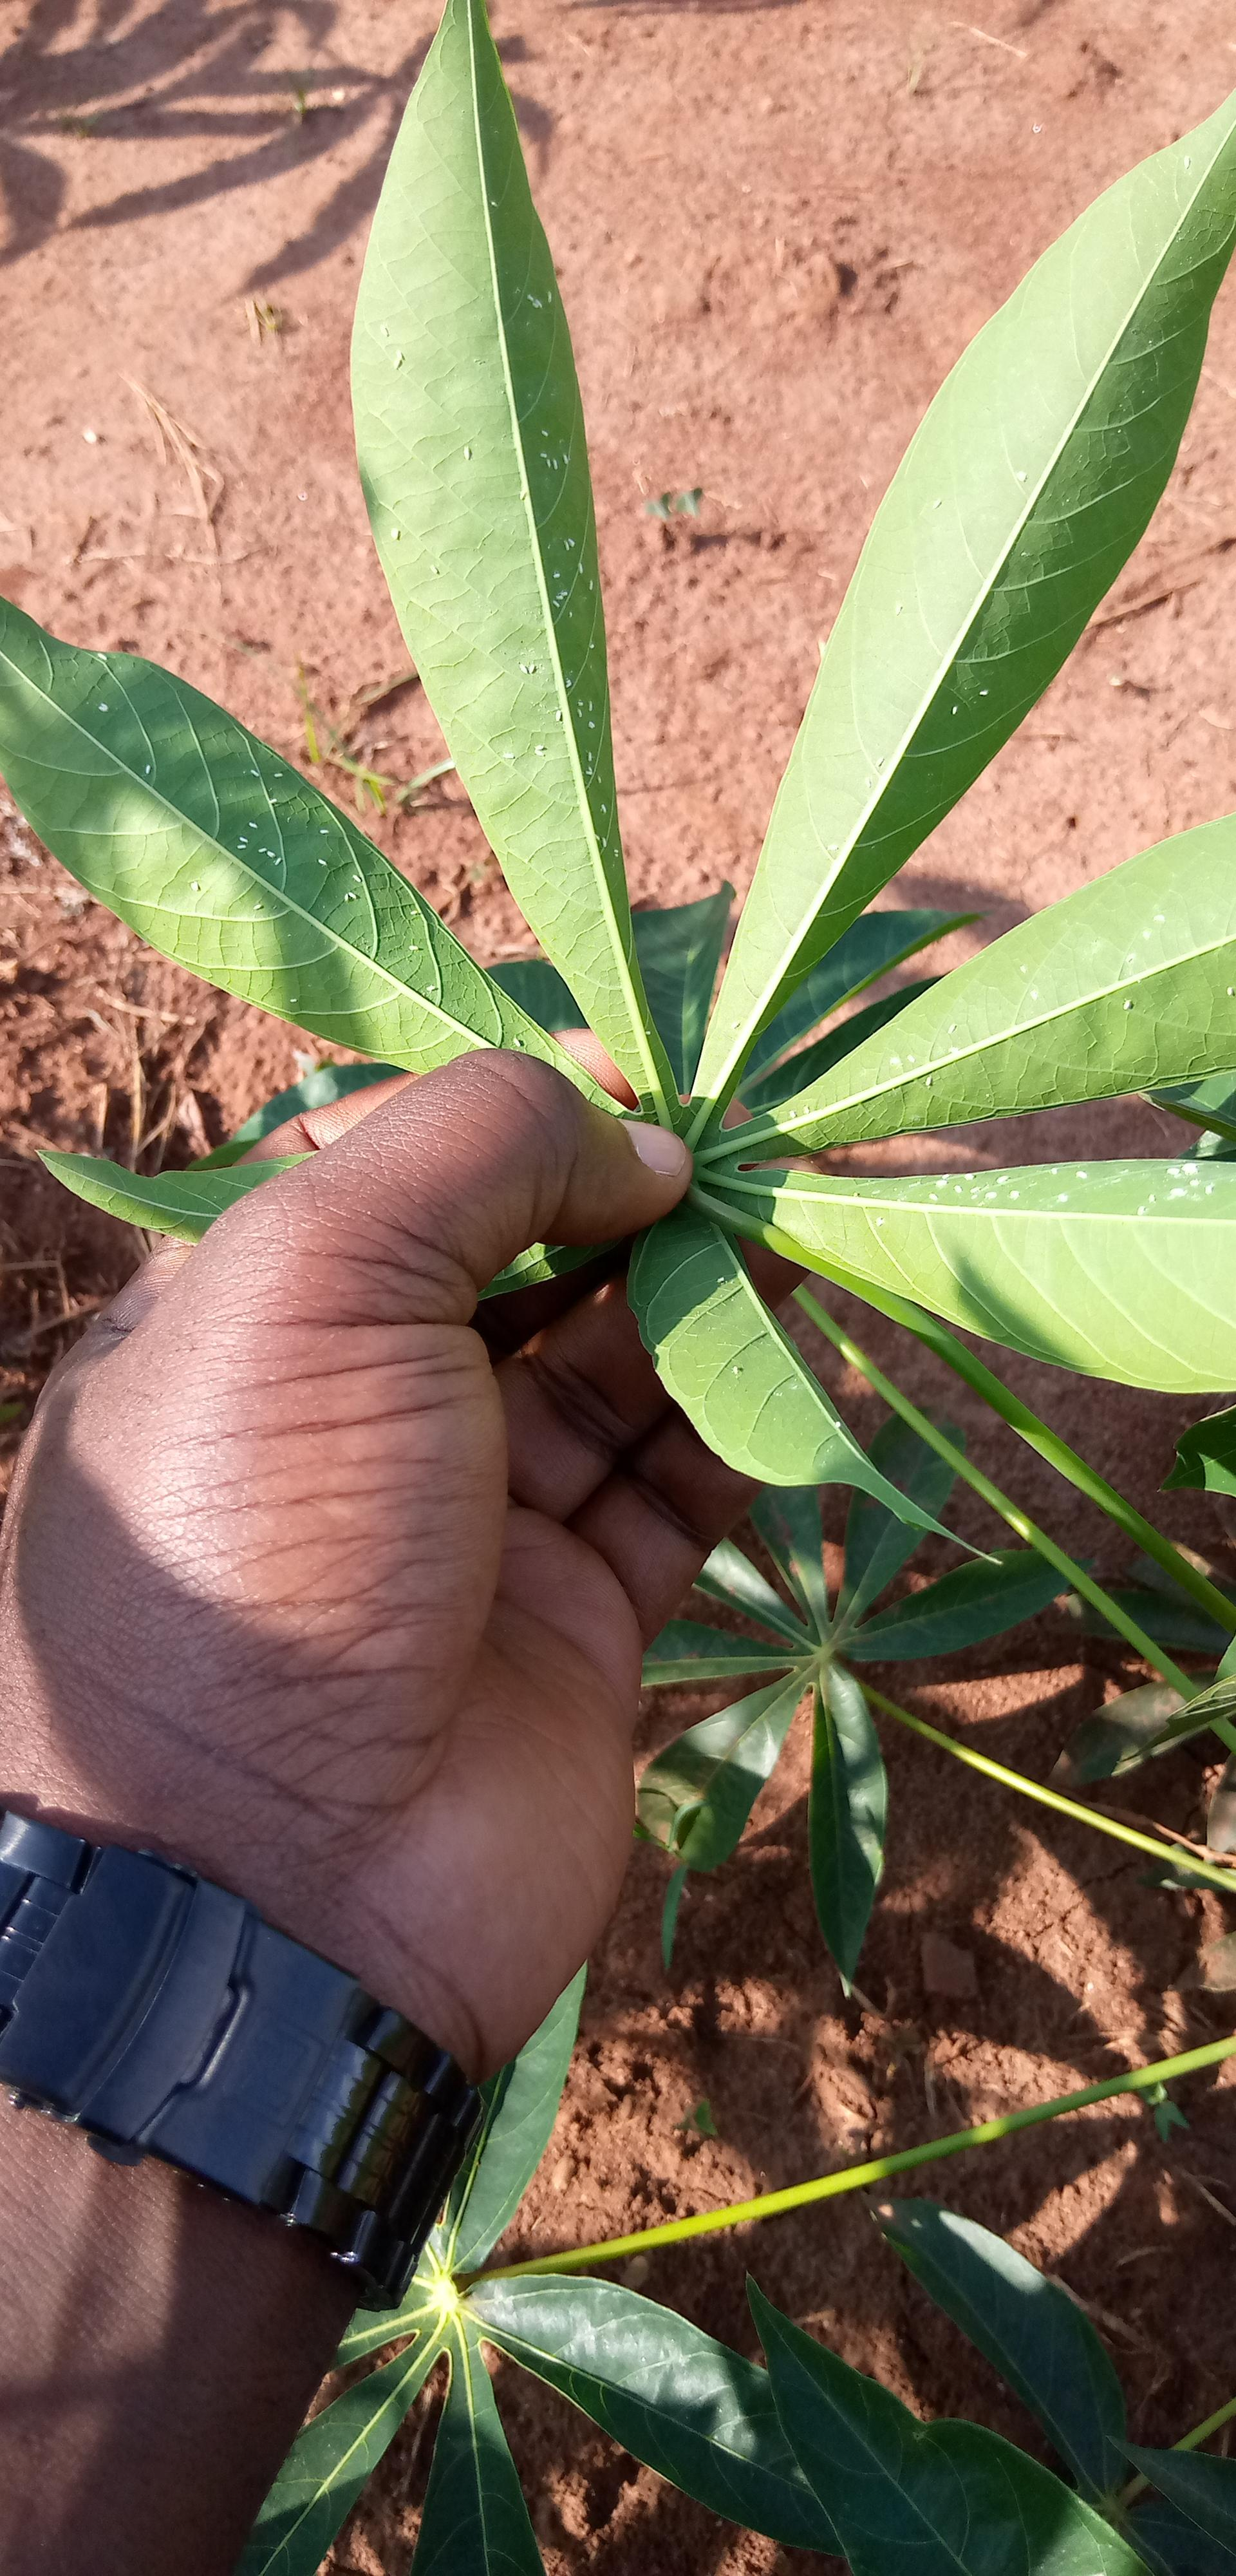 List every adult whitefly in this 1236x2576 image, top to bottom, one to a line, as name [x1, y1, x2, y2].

whitefly [1182, 152, 1193, 171]
whitefly [489, 200, 500, 209]
whitefly [545, 289, 556, 305]
whitefly [525, 294, 535, 303]
whitefly [536, 298, 544, 311]
whitefly [532, 301, 539, 311]
whitefly [378, 321, 391, 338]
whitefly [395, 346, 404, 359]
whitefly [393, 357, 400, 370]
whitefly [539, 428, 551, 439]
whitefly [460, 442, 473, 462]
whitefly [539, 452, 550, 459]
whitefly [561, 452, 572, 466]
whitefly [551, 457, 559, 473]
whitefly [545, 458, 553, 470]
whitefly [1016, 472, 1029, 478]
whitefly [1015, 474, 1025, 484]
whitefly [517, 488, 530, 504]
whitefly [930, 497, 943, 511]
whitefly [389, 527, 394, 540]
whitefly [394, 527, 400, 541]
whitefly [566, 536, 578, 548]
whitefly [564, 538, 572, 553]
whitefly [576, 560, 585, 575]
whitefly [427, 563, 441, 575]
whitefly [551, 572, 561, 581]
whitefly [587, 578, 595, 593]
whitefly [559, 591, 569, 598]
whitefly [555, 595, 565, 601]
whitefly [550, 600, 562, 609]
whitefly [894, 601, 904, 617]
whitefly [587, 642, 597, 652]
whitefly [96, 651, 111, 663]
whitefly [518, 662, 528, 676]
whitefly [527, 663, 539, 675]
whitefly [565, 678, 572, 684]
whitefly [565, 682, 573, 690]
whitefly [977, 689, 991, 699]
whitefly [588, 699, 594, 714]
whitefly [575, 701, 587, 708]
whitefly [100, 703, 109, 710]
whitefly [950, 703, 959, 717]
whitefly [98, 706, 109, 713]
whitefly [574, 707, 584, 719]
whitefly [553, 708, 563, 724]
whitefly [586, 719, 597, 730]
whitefly [533, 743, 547, 752]
whitefly [532, 750, 546, 758]
whitefly [586, 750, 595, 762]
whitefly [500, 752, 518, 761]
whitefly [873, 754, 886, 768]
whitefly [144, 764, 155, 776]
whitefly [248, 768, 261, 779]
whitefly [584, 770, 594, 777]
whitefly [272, 771, 285, 779]
whitefly [596, 773, 606, 787]
whitefly [864, 774, 873, 791]
whitefly [268, 795, 280, 808]
whitefly [599, 802, 612, 815]
whitefly [247, 820, 260, 831]
whitefly [318, 828, 332, 836]
whitefly [238, 835, 250, 844]
whitefly [601, 835, 610, 849]
whitefly [826, 842, 840, 853]
whitefly [236, 844, 248, 851]
whitefly [256, 845, 268, 854]
whitefly [274, 855, 283, 867]
whitefly [316, 857, 332, 869]
whitefly [351, 873, 362, 884]
whitefly [194, 881, 201, 893]
whitefly [189, 882, 195, 892]
whitefly [347, 891, 359, 900]
whitefly [344, 892, 350, 904]
whitefly [252, 901, 263, 912]
whitefly [407, 908, 420, 916]
whitefly [1152, 912, 1168, 925]
whitefly [1140, 928, 1153, 942]
whitefly [406, 943, 421, 952]
whitefly [1124, 950, 1138, 965]
whitefly [1016, 963, 1029, 974]
whitefly [424, 983, 439, 994]
whitefly [1224, 985, 1236, 998]
whitefly [1027, 989, 1040, 1001]
whitefly [285, 996, 301, 1006]
whitefly [1122, 997, 1132, 1012]
whitefly [729, 1020, 744, 1030]
whitefly [946, 1022, 959, 1036]
whitefly [645, 1028, 653, 1037]
whitefly [511, 1035, 523, 1048]
whitefly [946, 1044, 962, 1056]
whitefly [906, 1053, 918, 1065]
whitefly [887, 1055, 901, 1066]
whitefly [923, 1074, 933, 1089]
whitefly [803, 1104, 812, 1115]
whitefly [787, 1108, 798, 1120]
whitefly [1049, 1166, 1059, 1177]
whitefly [1164, 1166, 1181, 1177]
whitefly [1073, 1170, 1091, 1180]
whitefly [941, 1172, 951, 1180]
whitefly [995, 1173, 1011, 1184]
whitefly [1188, 1178, 1201, 1188]
whitefly [933, 1179, 948, 1188]
whitefly [952, 1183, 964, 1195]
whitefly [1204, 1184, 1215, 1195]
whitefly [969, 1186, 982, 1195]
whitefly [983, 1190, 999, 1201]
whitefly [1056, 1190, 1071, 1204]
whitefly [928, 1191, 942, 1202]
whitefly [1147, 1192, 1158, 1204]
whitefly [969, 1193, 980, 1201]
whitefly [1136, 1204, 1148, 1217]
whitefly [715, 1274, 727, 1285]
whitefly [730, 1363, 742, 1377]
whitefly [832, 1418, 843, 1430]